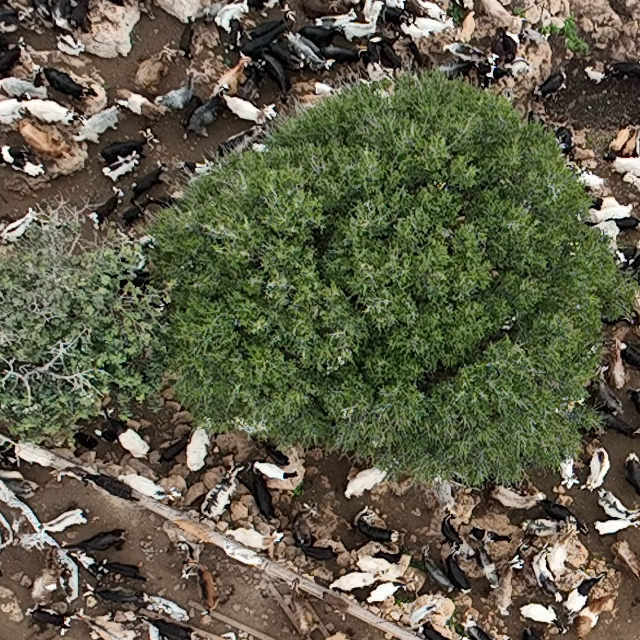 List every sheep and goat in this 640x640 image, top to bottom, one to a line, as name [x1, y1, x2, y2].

goat [0, 0, 34, 28]
goat [10, 0, 35, 19]
goat [33, 0, 54, 21]
goat [300, 0, 343, 17]
goat [365, 0, 382, 20]
goat [383, 0, 412, 27]
goat [461, 0, 475, 8]
goat [51, 1, 67, 23]
goat [68, 1, 89, 33]
goat [247, 1, 280, 17]
goat [414, 1, 447, 22]
goat [481, 1, 522, 30]
goat [214, 2, 249, 52]
goat [0, 10, 17, 33]
goat [243, 13, 296, 54]
goat [244, 13, 289, 41]
goat [315, 13, 356, 27]
goat [456, 13, 475, 43]
goat [344, 14, 378, 40]
goat [178, 16, 196, 55]
goat [415, 17, 454, 34]
goat [400, 23, 428, 36]
goat [299, 25, 343, 44]
goat [495, 26, 518, 57]
goat [507, 31, 527, 49]
goat [56, 32, 86, 57]
goat [285, 32, 335, 69]
goat [370, 33, 401, 45]
goat [0, 36, 7, 69]
goat [403, 37, 431, 70]
goat [0, 42, 25, 73]
goat [271, 43, 306, 69]
goat [363, 43, 385, 81]
goat [442, 44, 497, 64]
goat [326, 45, 369, 64]
goat [379, 45, 402, 69]
goat [135, 48, 177, 88]
goat [260, 51, 293, 101]
goat [218, 53, 253, 95]
goat [242, 59, 264, 100]
goat [606, 62, 639, 89]
goat [478, 64, 513, 80]
goat [586, 66, 605, 81]
goat [42, 68, 98, 97]
goat [155, 69, 198, 110]
goat [540, 69, 567, 100]
goat [190, 72, 231, 103]
goat [0, 76, 48, 101]
goat [314, 82, 342, 96]
goat [189, 83, 228, 139]
goat [106, 86, 165, 121]
goat [0, 93, 30, 117]
goat [224, 95, 277, 121]
goat [22, 100, 84, 124]
goat [74, 104, 123, 142]
goat [19, 120, 71, 155]
goat [218, 126, 262, 158]
goat [609, 126, 631, 149]
goat [624, 126, 639, 154]
goat [555, 127, 573, 158]
goat [102, 129, 155, 160]
goat [0, 143, 31, 157]
goat [100, 151, 138, 181]
goat [602, 153, 639, 176]
goat [2, 157, 44, 175]
goat [177, 157, 216, 173]
goat [129, 162, 165, 201]
goat [576, 171, 605, 188]
goat [621, 173, 639, 193]
goat [89, 186, 122, 230]
goat [123, 194, 153, 227]
goat [581, 203, 633, 224]
goat [0, 207, 41, 242]
goat [606, 217, 639, 231]
goat [590, 222, 619, 238]
goat [613, 241, 639, 263]
goat [627, 252, 639, 289]
goat [628, 289, 639, 330]
goat [612, 338, 627, 390]
goat [622, 344, 639, 376]
goat [595, 364, 625, 415]
goat [627, 389, 639, 422]
goat [101, 406, 149, 457]
goat [602, 410, 639, 437]
goat [186, 416, 213, 473]
goat [72, 429, 98, 450]
goat [156, 430, 191, 463]
goat [253, 433, 290, 466]
goat [15, 441, 76, 468]
goat [580, 448, 611, 491]
goat [624, 450, 639, 502]
goat [344, 458, 397, 499]
goat [556, 459, 580, 488]
goat [245, 460, 277, 520]
goat [50, 462, 99, 485]
goat [253, 463, 299, 478]
goat [201, 465, 245, 517]
goat [117, 471, 182, 502]
goat [84, 473, 138, 501]
goat [430, 475, 457, 516]
goat [1, 477, 40, 496]
goat [491, 485, 546, 507]
goat [598, 488, 639, 519]
goat [538, 499, 589, 534]
goat [292, 500, 318, 546]
goat [352, 504, 401, 542]
goat [39, 508, 85, 533]
goat [441, 510, 464, 546]
goat [595, 515, 639, 537]
goat [173, 517, 211, 543]
goat [521, 517, 576, 536]
goat [469, 526, 513, 544]
goat [226, 527, 284, 551]
goat [63, 528, 127, 551]
goat [548, 528, 579, 577]
goat [177, 536, 204, 578]
goat [223, 539, 263, 565]
goat [444, 540, 473, 594]
goat [515, 540, 527, 556]
goat [614, 540, 639, 585]
goat [297, 542, 339, 560]
goat [533, 542, 563, 602]
goat [421, 543, 455, 593]
goat [371, 544, 406, 561]
goat [30, 546, 60, 604]
goat [473, 546, 499, 588]
goat [71, 551, 108, 578]
goat [357, 555, 398, 573]
goat [493, 556, 523, 615]
goat [99, 559, 147, 581]
goat [196, 564, 215, 616]
goat [329, 569, 385, 588]
goat [563, 570, 607, 613]
goat [379, 574, 417, 585]
goat [289, 575, 317, 637]
goat [365, 583, 399, 603]
goat [84, 584, 144, 603]
goat [575, 590, 618, 638]
goat [322, 591, 348, 614]
goat [143, 594, 189, 623]
goat [408, 601, 442, 627]
goat [519, 602, 568, 635]
goat [30, 606, 71, 628]
goat [72, 609, 137, 639]
goat [152, 618, 201, 639]
goat [0, 619, 7, 639]
goat [420, 619, 468, 639]
goat [467, 625, 513, 639]
goat [523, 626, 548, 639]
goat [323, 634, 379, 639]